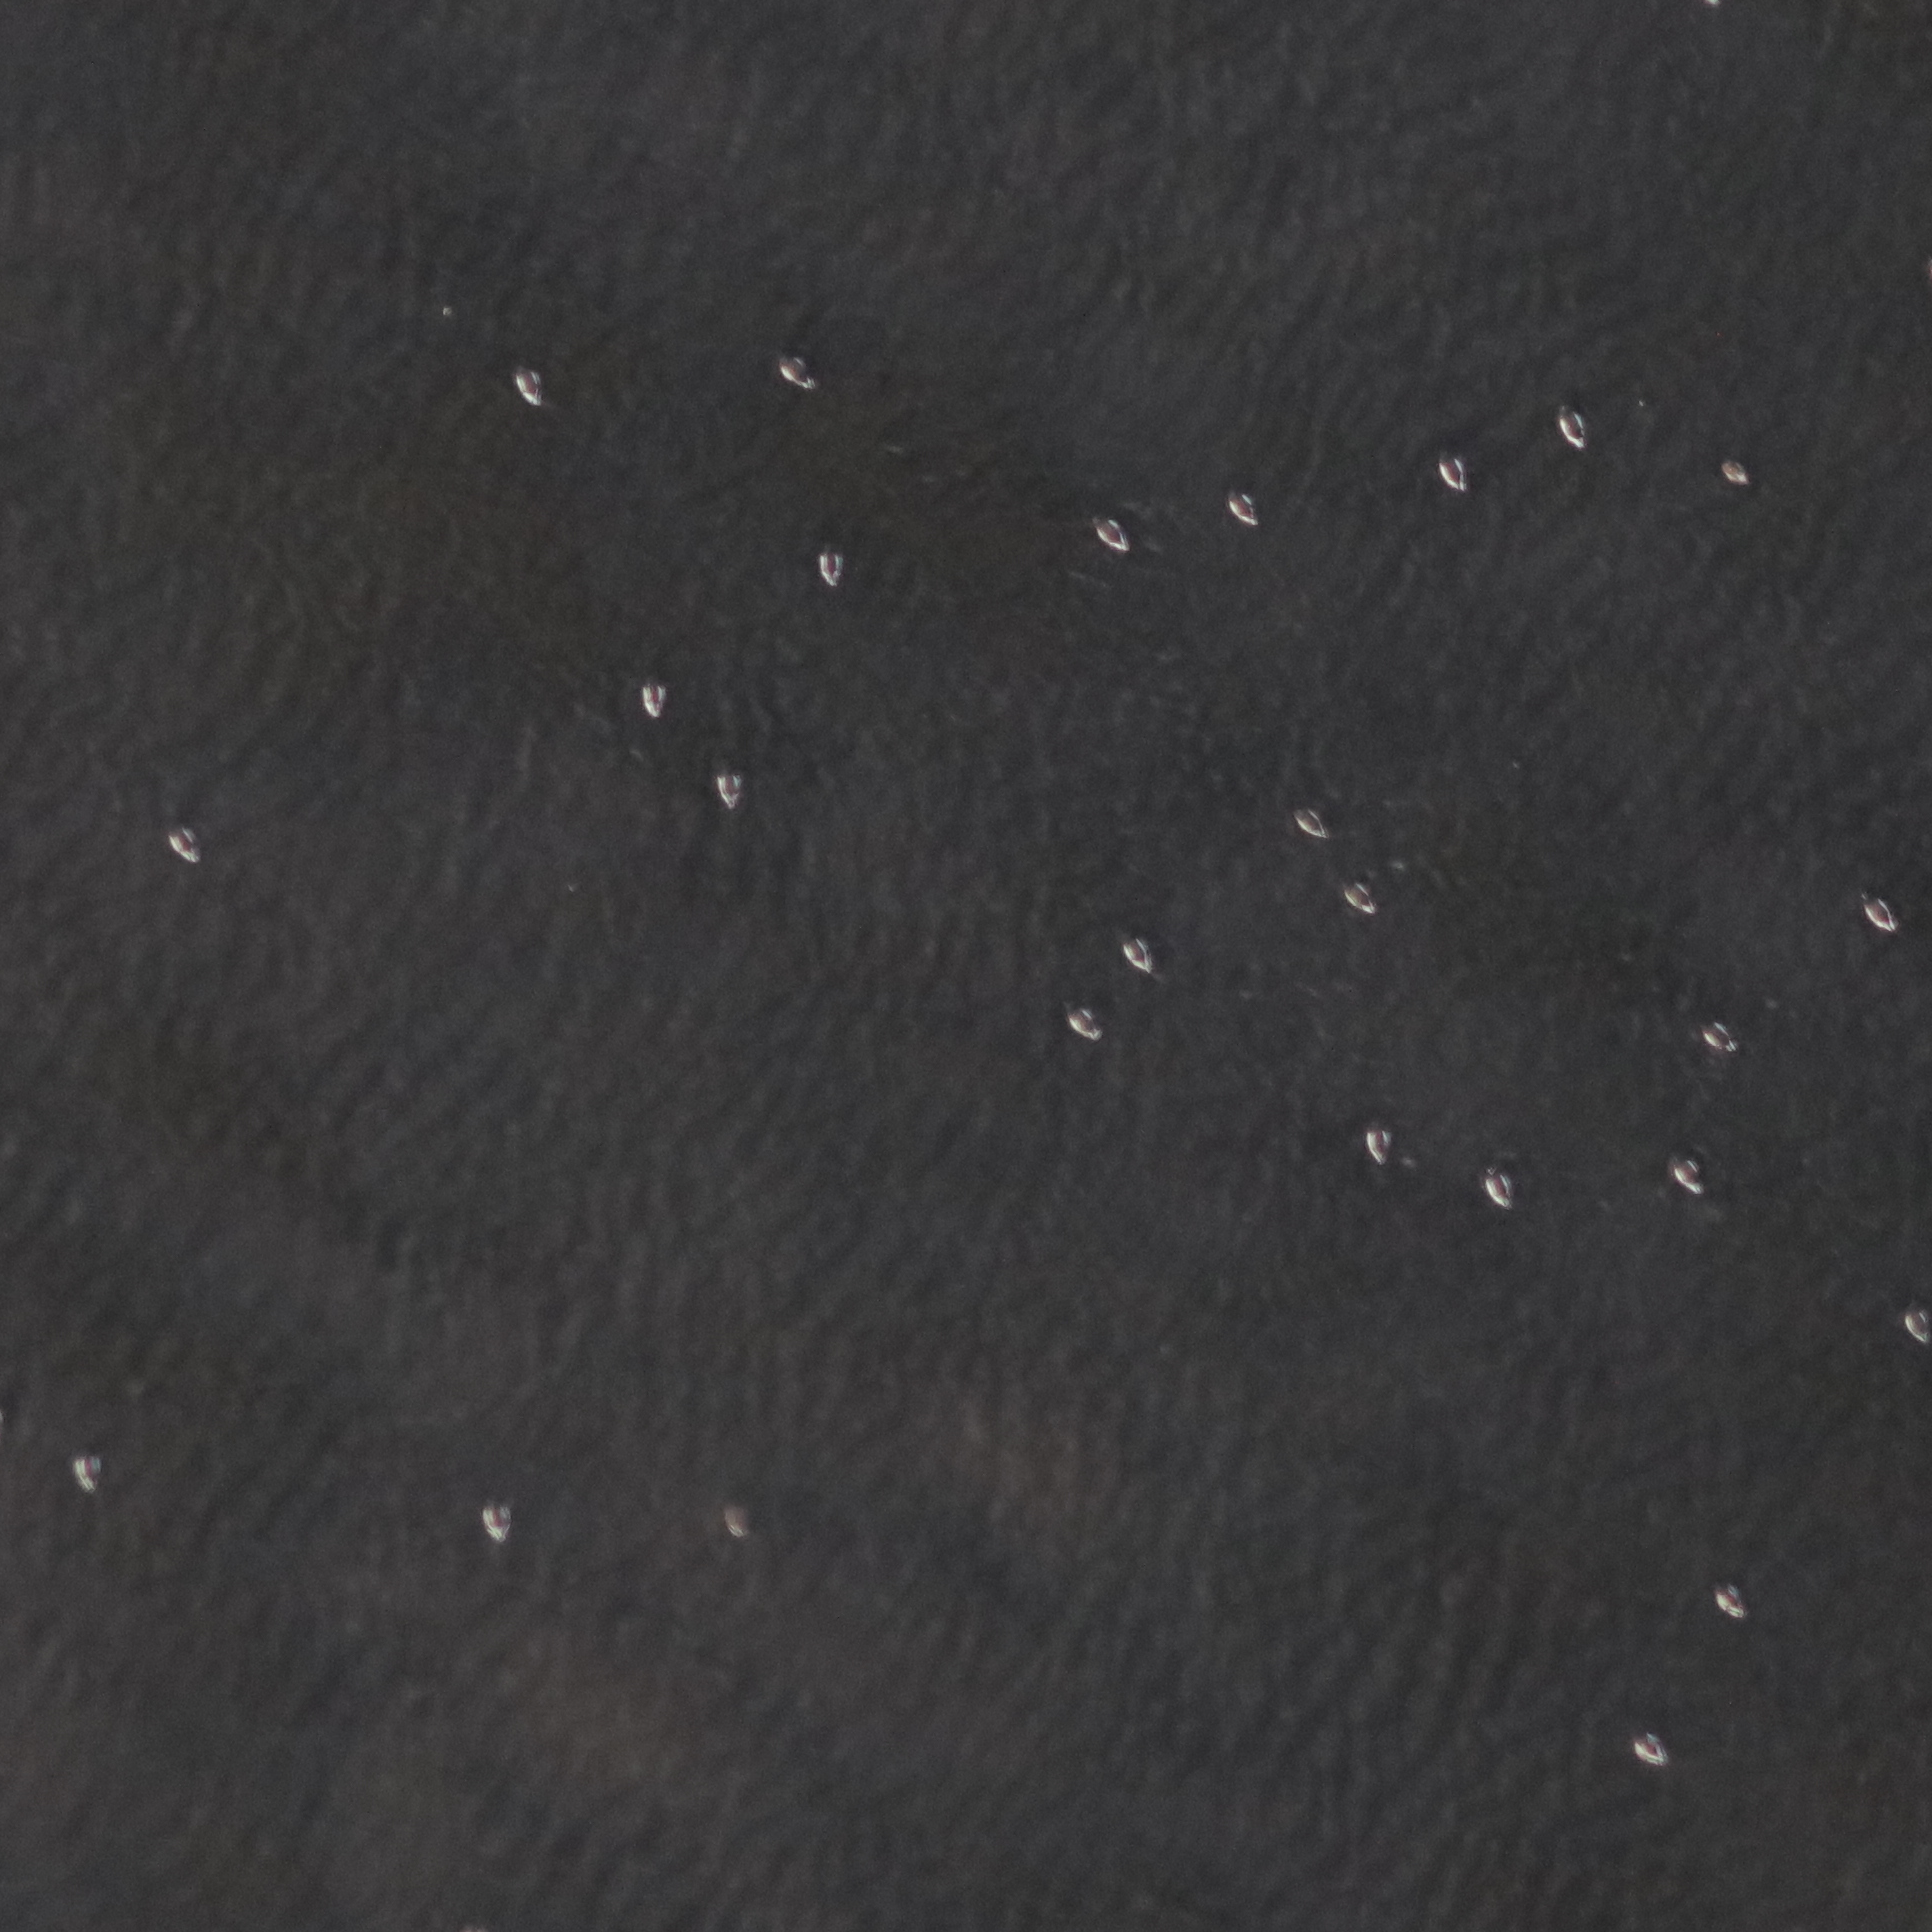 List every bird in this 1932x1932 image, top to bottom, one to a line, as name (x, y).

brant (796, 370)
brant (528, 385)
brant (1571, 425)
brant (1451, 472)
brant (1737, 472)
brant (1242, 508)
brant (1108, 534)
brant (831, 567)
brant (654, 702)
brant (731, 791)
brant (1309, 822)
brant (185, 841)
brant (1358, 895)
brant (1877, 913)
brant (1137, 954)
brant (1079, 1021)
brant (1717, 1038)
brant (1381, 1146)
brant (1687, 1174)
brant (1500, 1186)
brant (1917, 1322)
brant (91, 1463)
brant (499, 1519)
brant (740, 1525)
brant (1729, 1603)
brant (1649, 1746)